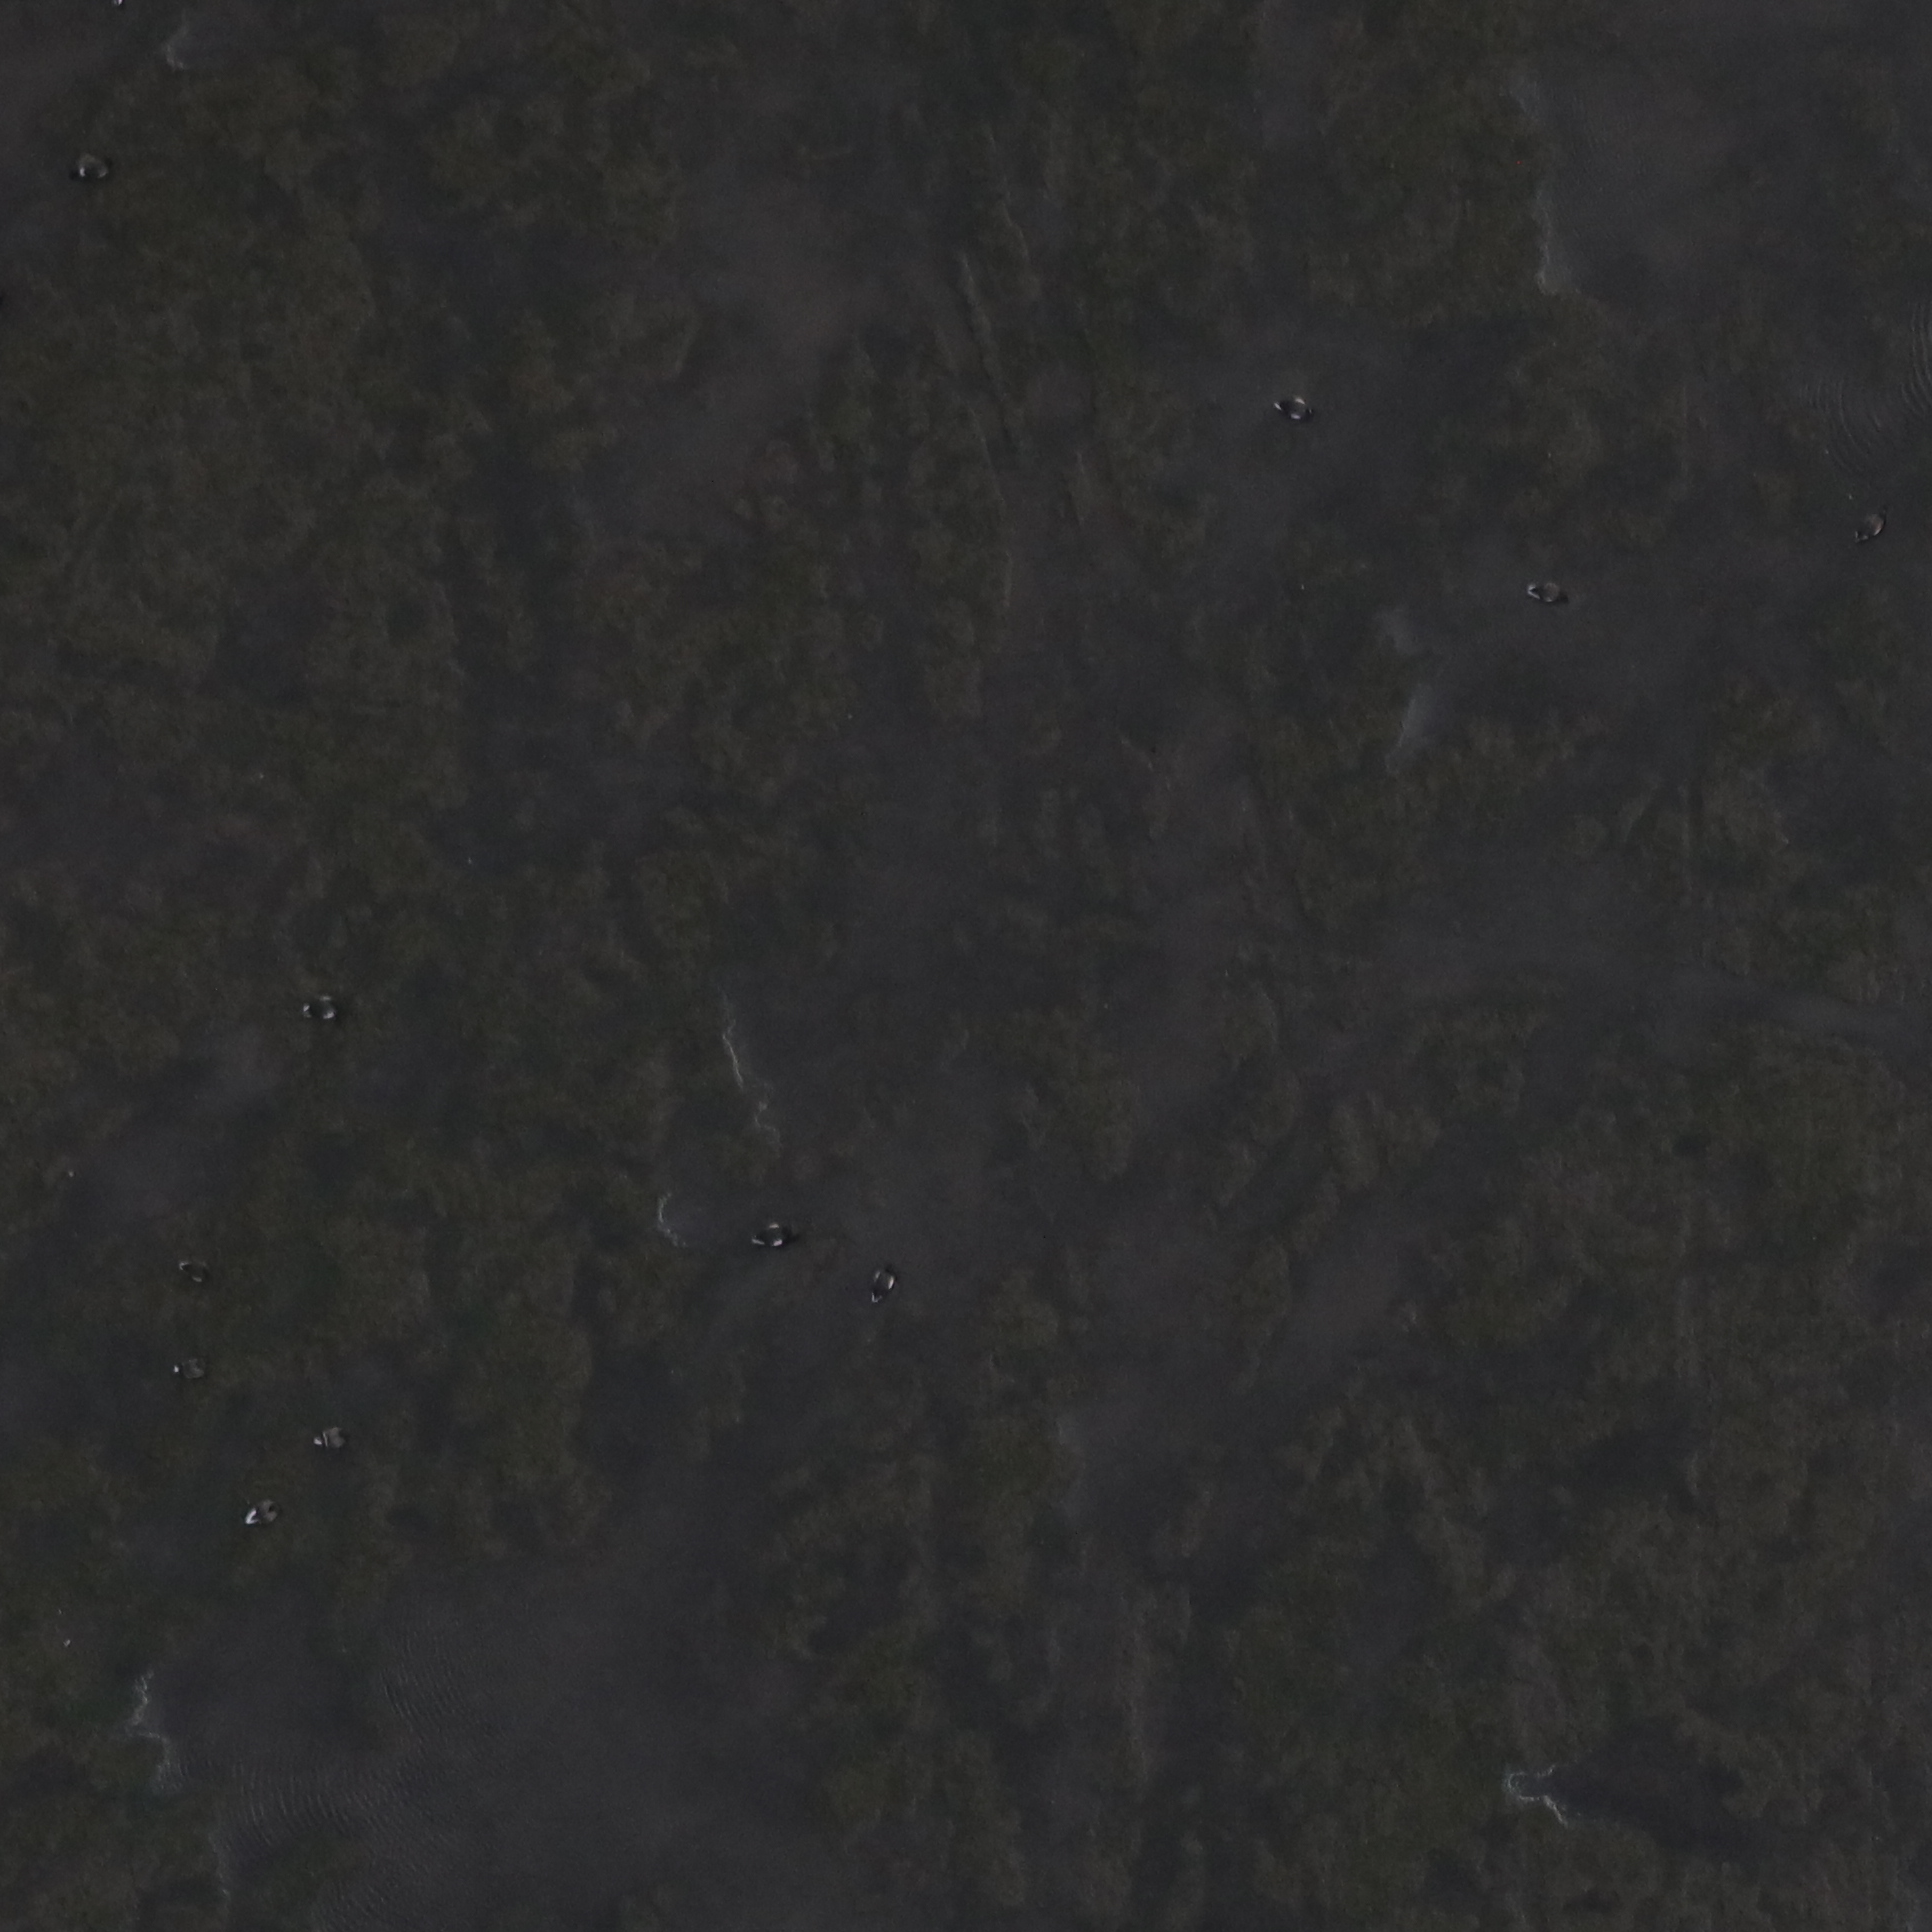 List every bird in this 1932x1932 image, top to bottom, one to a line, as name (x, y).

brant (93, 169)
brant (1292, 409)
brant (1871, 527)
brant (1551, 592)
brant (320, 1008)
brant (769, 1234)
brant (195, 1271)
brant (882, 1283)
brant (191, 1371)
brant (336, 1438)
brant (260, 1513)